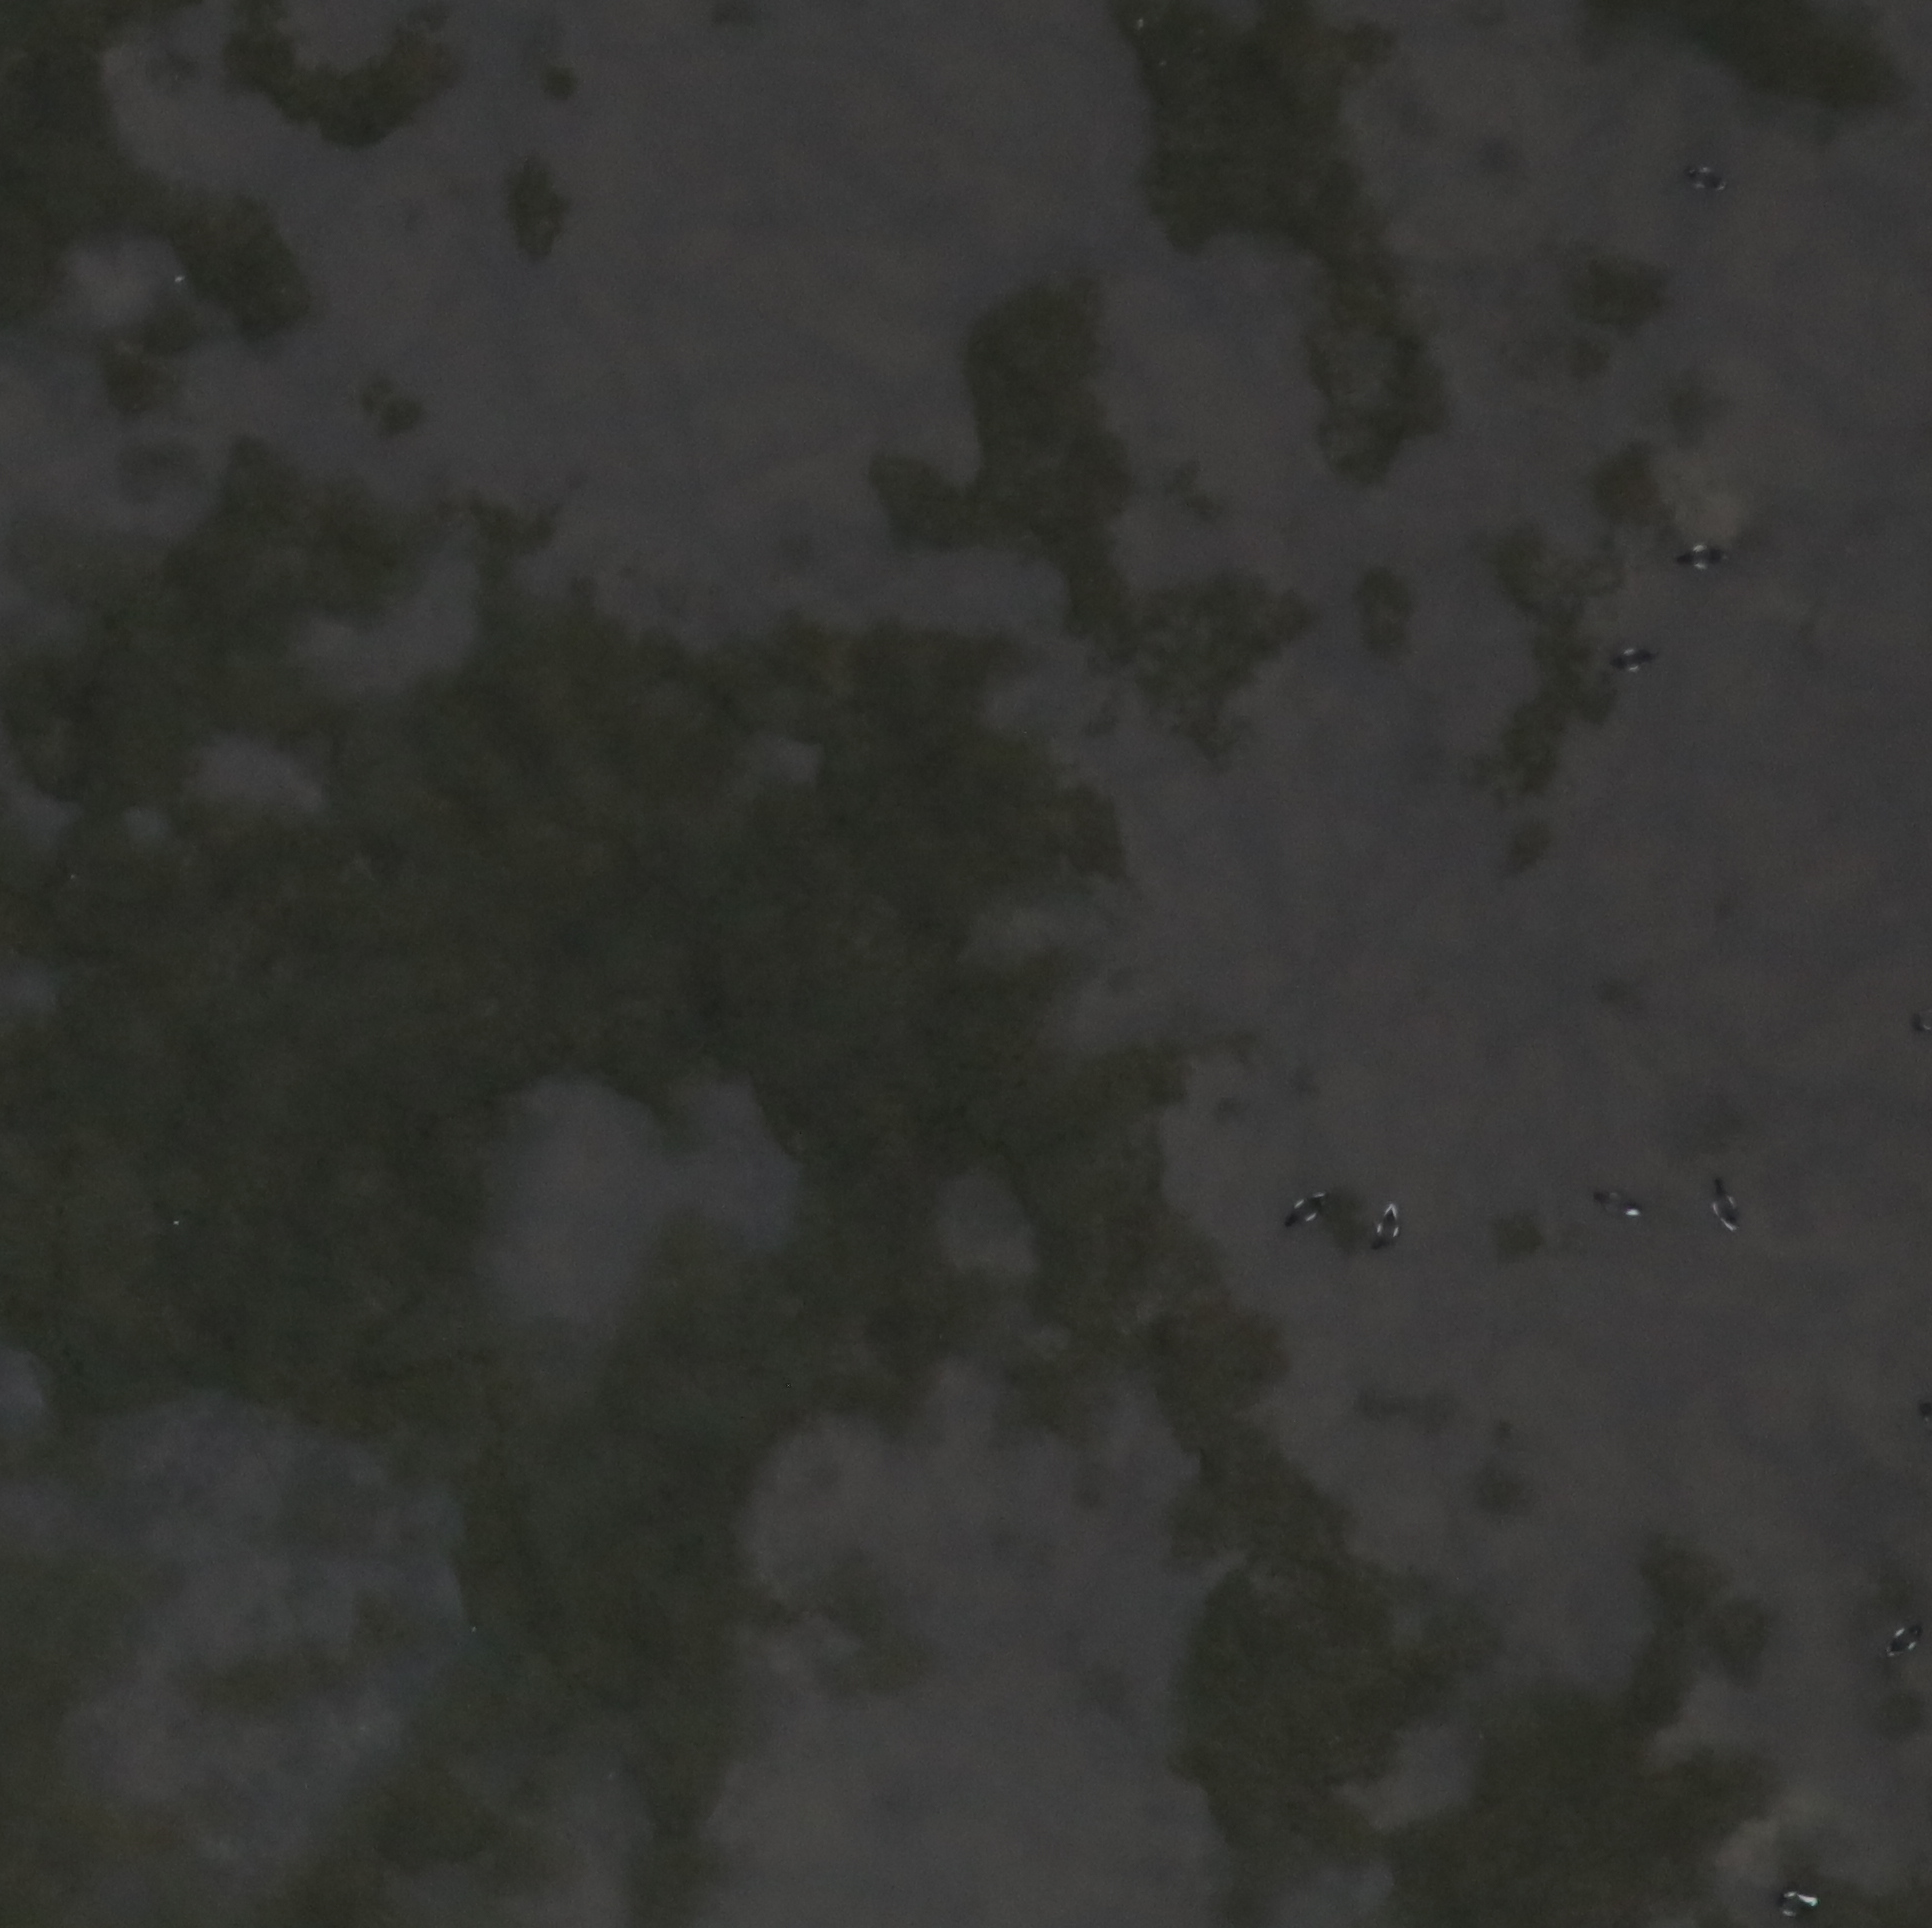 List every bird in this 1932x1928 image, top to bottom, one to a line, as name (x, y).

brant (1693, 181)
brant (1702, 555)
brant (1630, 658)
brant (1931, 1023)
brant (1630, 1199)
brant (1720, 1204)
brant (1307, 1211)
brant (1386, 1227)
brant (1899, 1625)
brant (1799, 1900)